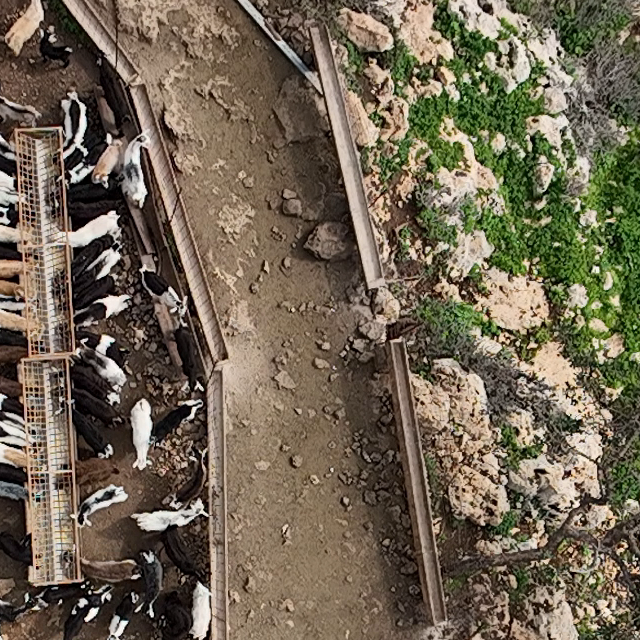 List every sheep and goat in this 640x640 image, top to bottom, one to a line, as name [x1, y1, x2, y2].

goat [6, 5, 45, 56]
goat [41, 31, 71, 68]
goat [0, 80, 42, 128]
goat [51, 90, 87, 164]
goat [0, 119, 30, 166]
goat [122, 129, 153, 210]
goat [58, 130, 94, 169]
goat [92, 136, 123, 189]
goat [0, 140, 33, 179]
goat [57, 141, 105, 185]
goat [0, 152, 32, 191]
goat [0, 180, 28, 206]
goat [47, 185, 123, 204]
goat [0, 199, 35, 224]
goat [51, 199, 123, 219]
goat [51, 211, 120, 248]
goat [0, 224, 33, 248]
goat [50, 235, 113, 287]
goat [0, 244, 38, 262]
goat [51, 248, 121, 298]
goat [0, 258, 39, 278]
goat [138, 264, 187, 317]
goat [59, 276, 113, 310]
goat [0, 277, 33, 297]
goat [0, 291, 36, 311]
goat [55, 293, 130, 330]
goat [0, 306, 44, 333]
goat [0, 326, 42, 349]
goat [171, 326, 206, 393]
goat [60, 331, 130, 364]
goat [74, 342, 125, 387]
goat [0, 349, 47, 363]
goat [52, 365, 119, 405]
goat [0, 369, 38, 397]
goat [0, 384, 36, 421]
goat [50, 388, 119, 419]
goat [54, 397, 114, 456]
goat [150, 398, 202, 441]
goat [130, 399, 152, 471]
goat [0, 404, 37, 433]
goat [0, 417, 42, 451]
goat [0, 438, 46, 475]
goat [165, 447, 211, 511]
goat [52, 457, 115, 491]
goat [0, 462, 44, 483]
goat [0, 477, 41, 503]
goat [70, 484, 126, 529]
goat [134, 498, 208, 530]
goat [163, 526, 207, 582]
goat [0, 529, 33, 563]
goat [64, 547, 142, 580]
goat [134, 552, 163, 614]
goat [35, 579, 94, 604]
goat [187, 580, 211, 639]
goat [57, 582, 114, 639]
goat [0, 587, 40, 619]
goat [100, 592, 140, 639]
goat [158, 594, 192, 639]
goat [0, 617, 10, 639]